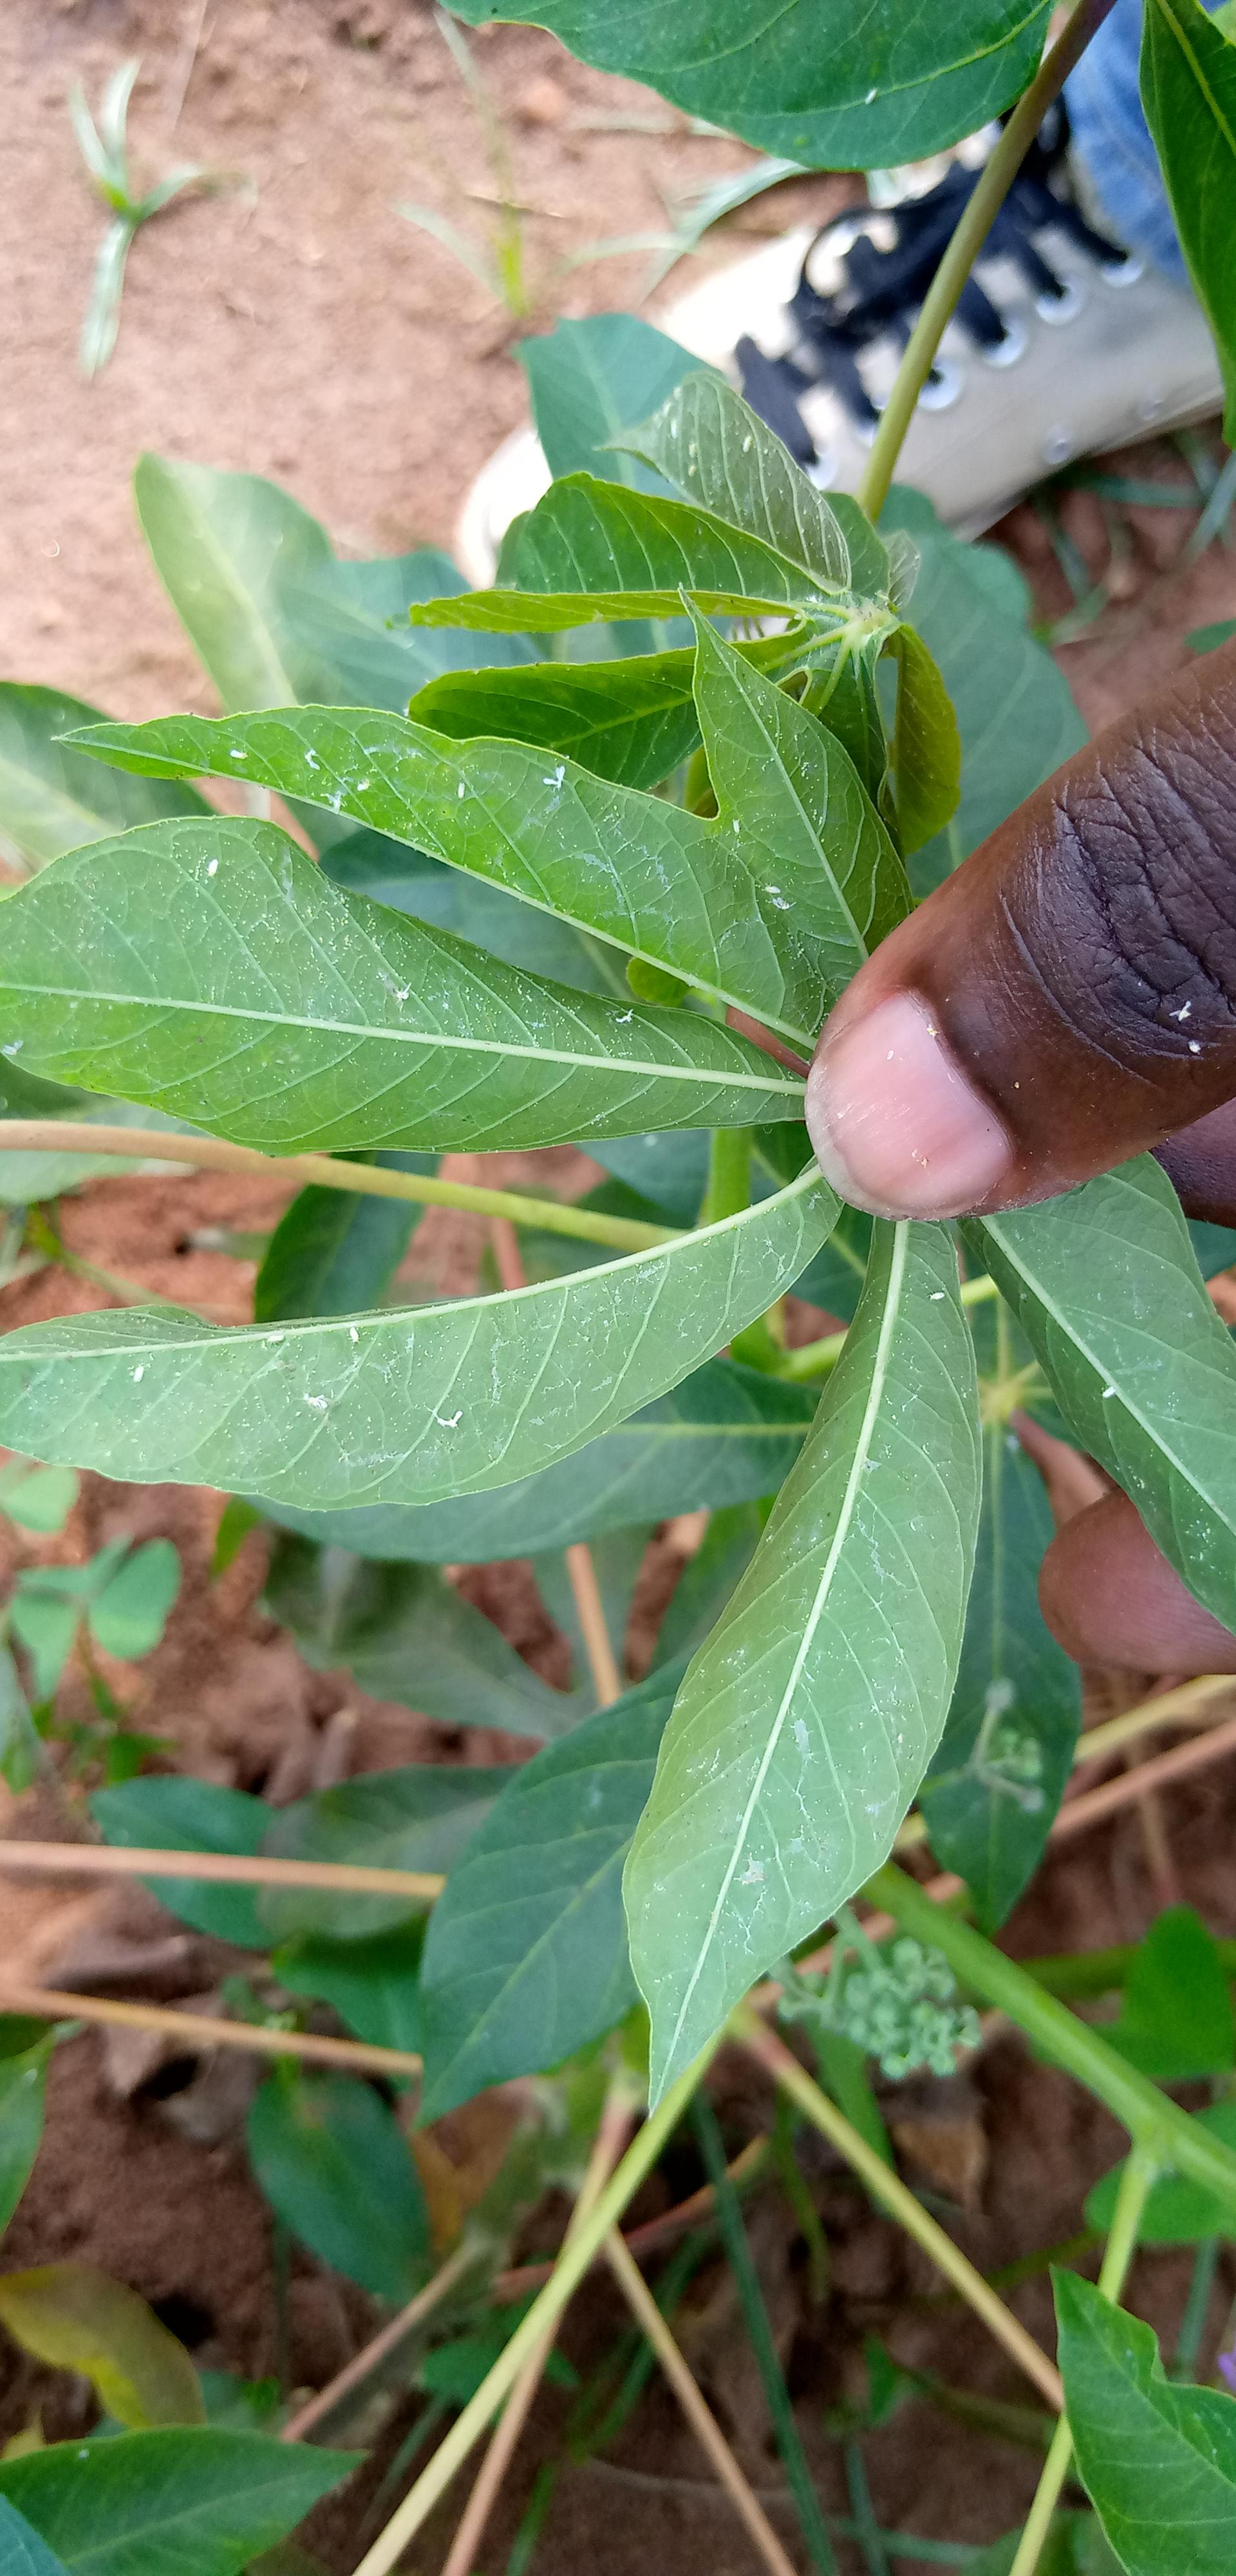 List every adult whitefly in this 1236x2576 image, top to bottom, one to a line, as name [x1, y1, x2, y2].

whitefly [671, 385, 682, 401]
whitefly [669, 418, 679, 440]
whitefly [740, 433, 754, 455]
whitefly [686, 442, 699, 460]
whitefly [686, 464, 698, 478]
whitefly [227, 747, 250, 761]
whitefly [304, 748, 321, 772]
whitefly [541, 762, 565, 790]
whitefly [357, 777, 370, 794]
whitefly [456, 780, 466, 801]
whitefly [320, 791, 348, 810]
whitefly [731, 816, 742, 838]
whitefly [207, 857, 220, 879]
whitefly [763, 884, 783, 894]
whitefly [769, 893, 796, 912]
whitefly [393, 980, 412, 1004]
whitefly [614, 1005, 633, 1023]
whitefly [1, 1039, 26, 1056]
whitefly [927, 1290, 946, 1302]
whitefly [348, 1325, 360, 1343]
whitefly [264, 1333, 286, 1345]
whitefly [133, 1364, 146, 1387]
whitefly [1101, 1385, 1116, 1400]
whitefly [301, 1392, 332, 1410]
whitefly [432, 1408, 465, 1430]